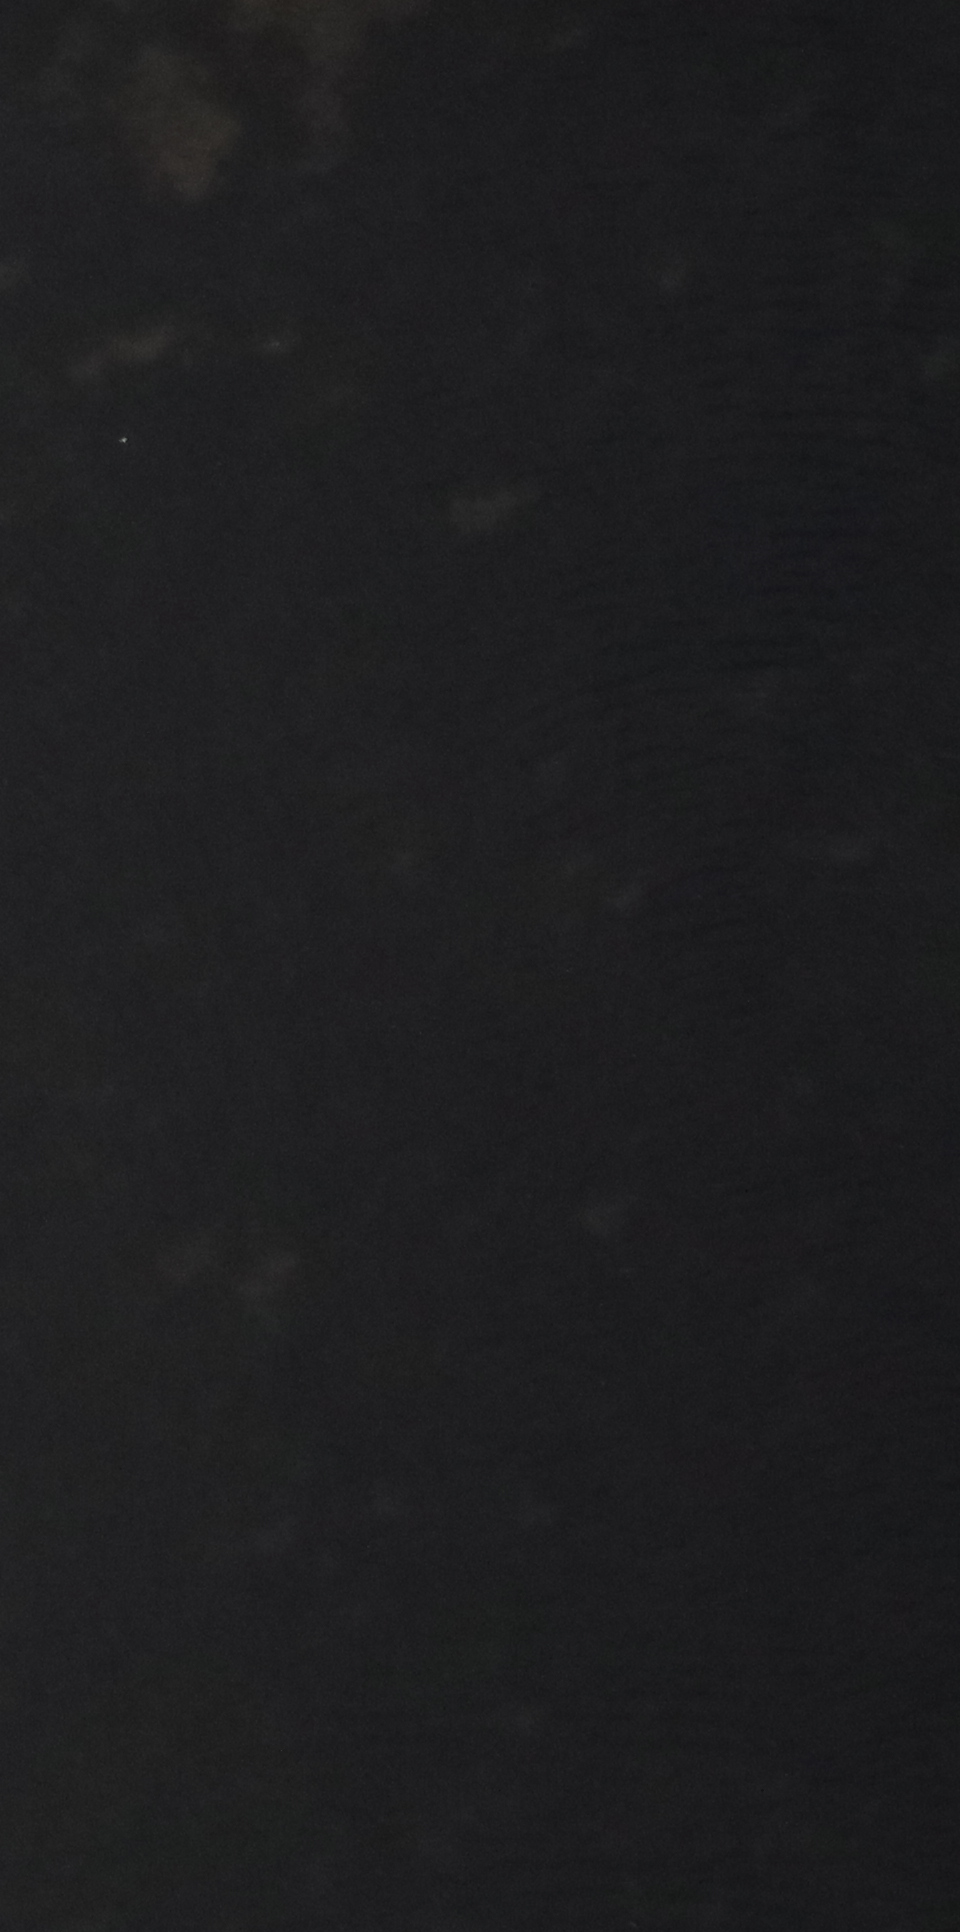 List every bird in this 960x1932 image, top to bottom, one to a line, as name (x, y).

None